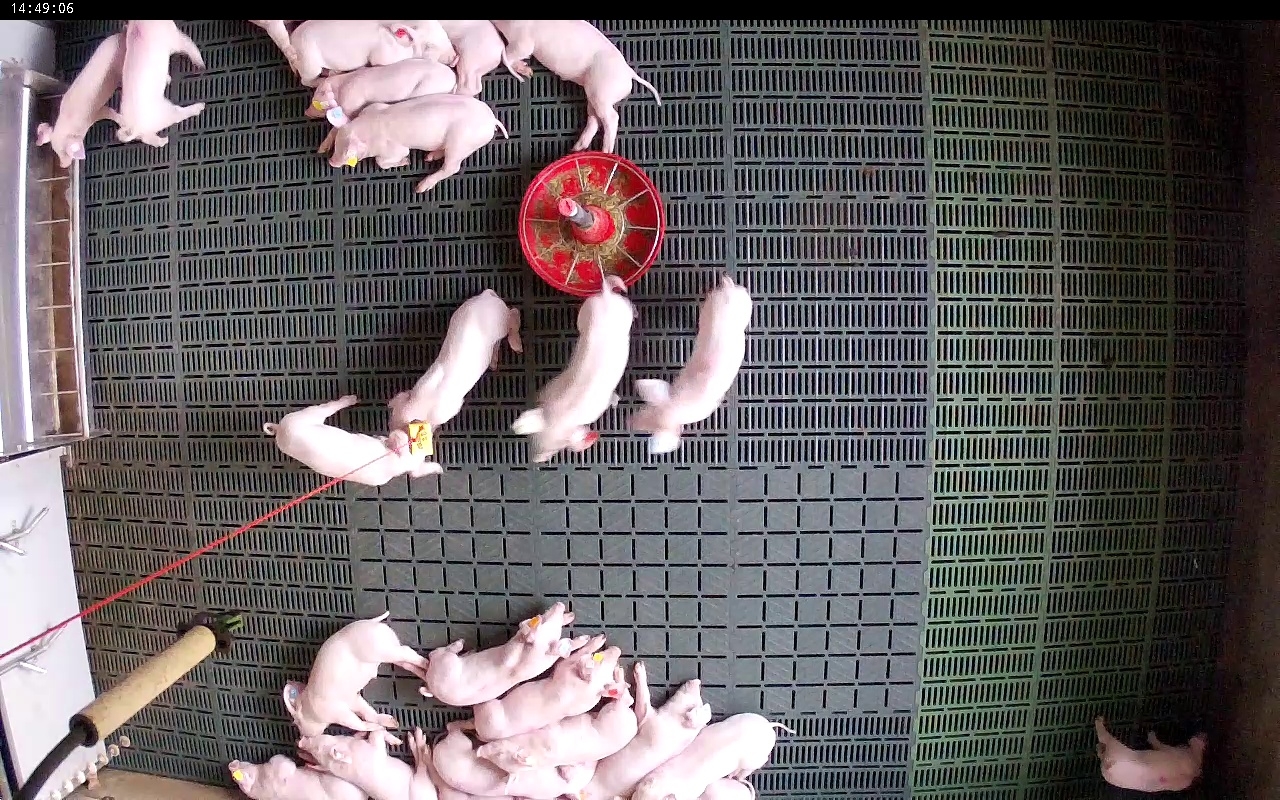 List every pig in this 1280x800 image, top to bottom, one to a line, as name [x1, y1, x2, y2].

pig [443, 19, 526, 96]
pig [117, 20, 207, 147]
pig [490, 20, 661, 156]
pig [290, 21, 460, 88]
pig [35, 34, 125, 171]
pig [303, 59, 458, 154]
pig [326, 91, 510, 191]
pig [628, 273, 750, 456]
pig [511, 274, 636, 465]
pig [386, 290, 523, 437]
pig [261, 396, 446, 486]
pig [420, 600, 590, 707]
pig [283, 613, 429, 738]
pig [471, 634, 628, 741]
pig [583, 661, 715, 798]
pig [476, 666, 650, 795]
pig [632, 711, 793, 798]
pig [1091, 717, 1208, 794]
pig [434, 718, 600, 799]
pig [298, 727, 438, 799]
pig [229, 754, 369, 799]
pig [697, 777, 755, 799]